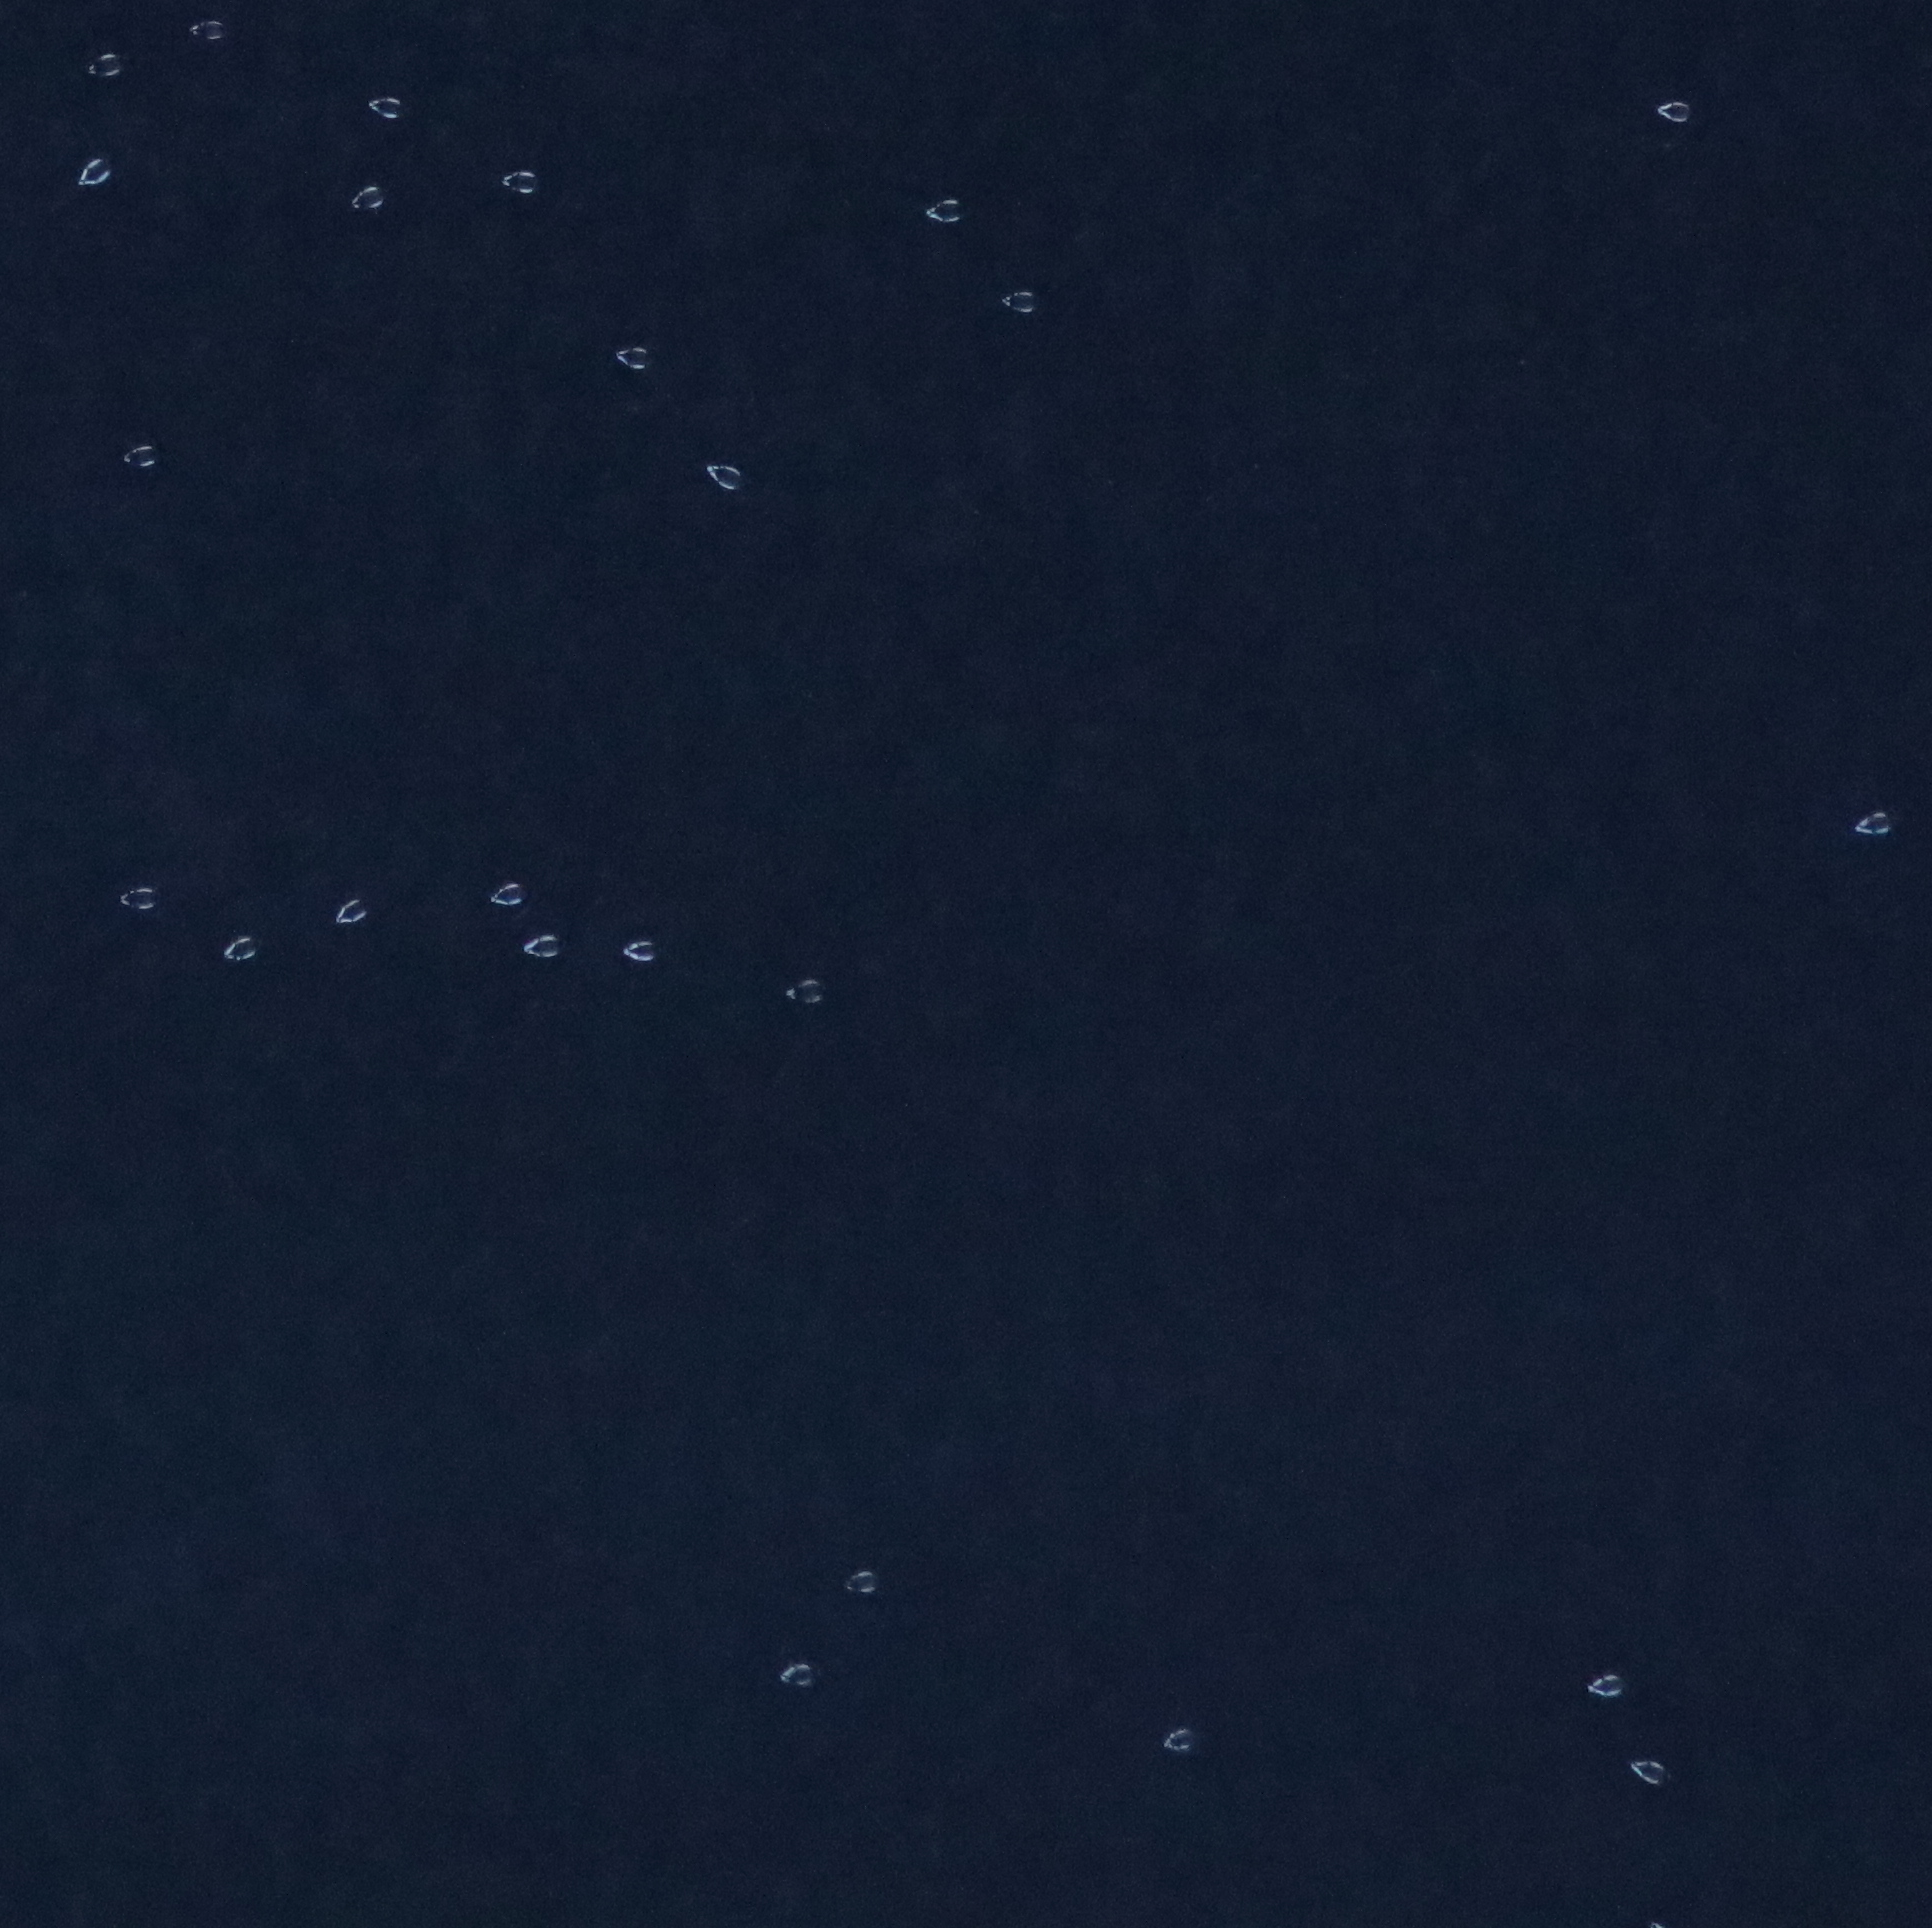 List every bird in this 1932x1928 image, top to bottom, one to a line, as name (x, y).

brant (212, 31)
brant (107, 65)
brant (388, 108)
brant (1677, 111)
brant (97, 173)
brant (524, 183)
brant (370, 197)
brant (948, 212)
brant (1022, 304)
brant (637, 360)
brant (141, 457)
brant (729, 478)
brant (1876, 824)
brant (512, 895)
brant (142, 899)
brant (352, 910)
brant (548, 945)
brant (245, 949)
brant (644, 950)
brant (807, 991)
brant (863, 1580)
brant (798, 1678)
brant (1611, 1685)
brant (1179, 1741)
brant (1650, 1772)